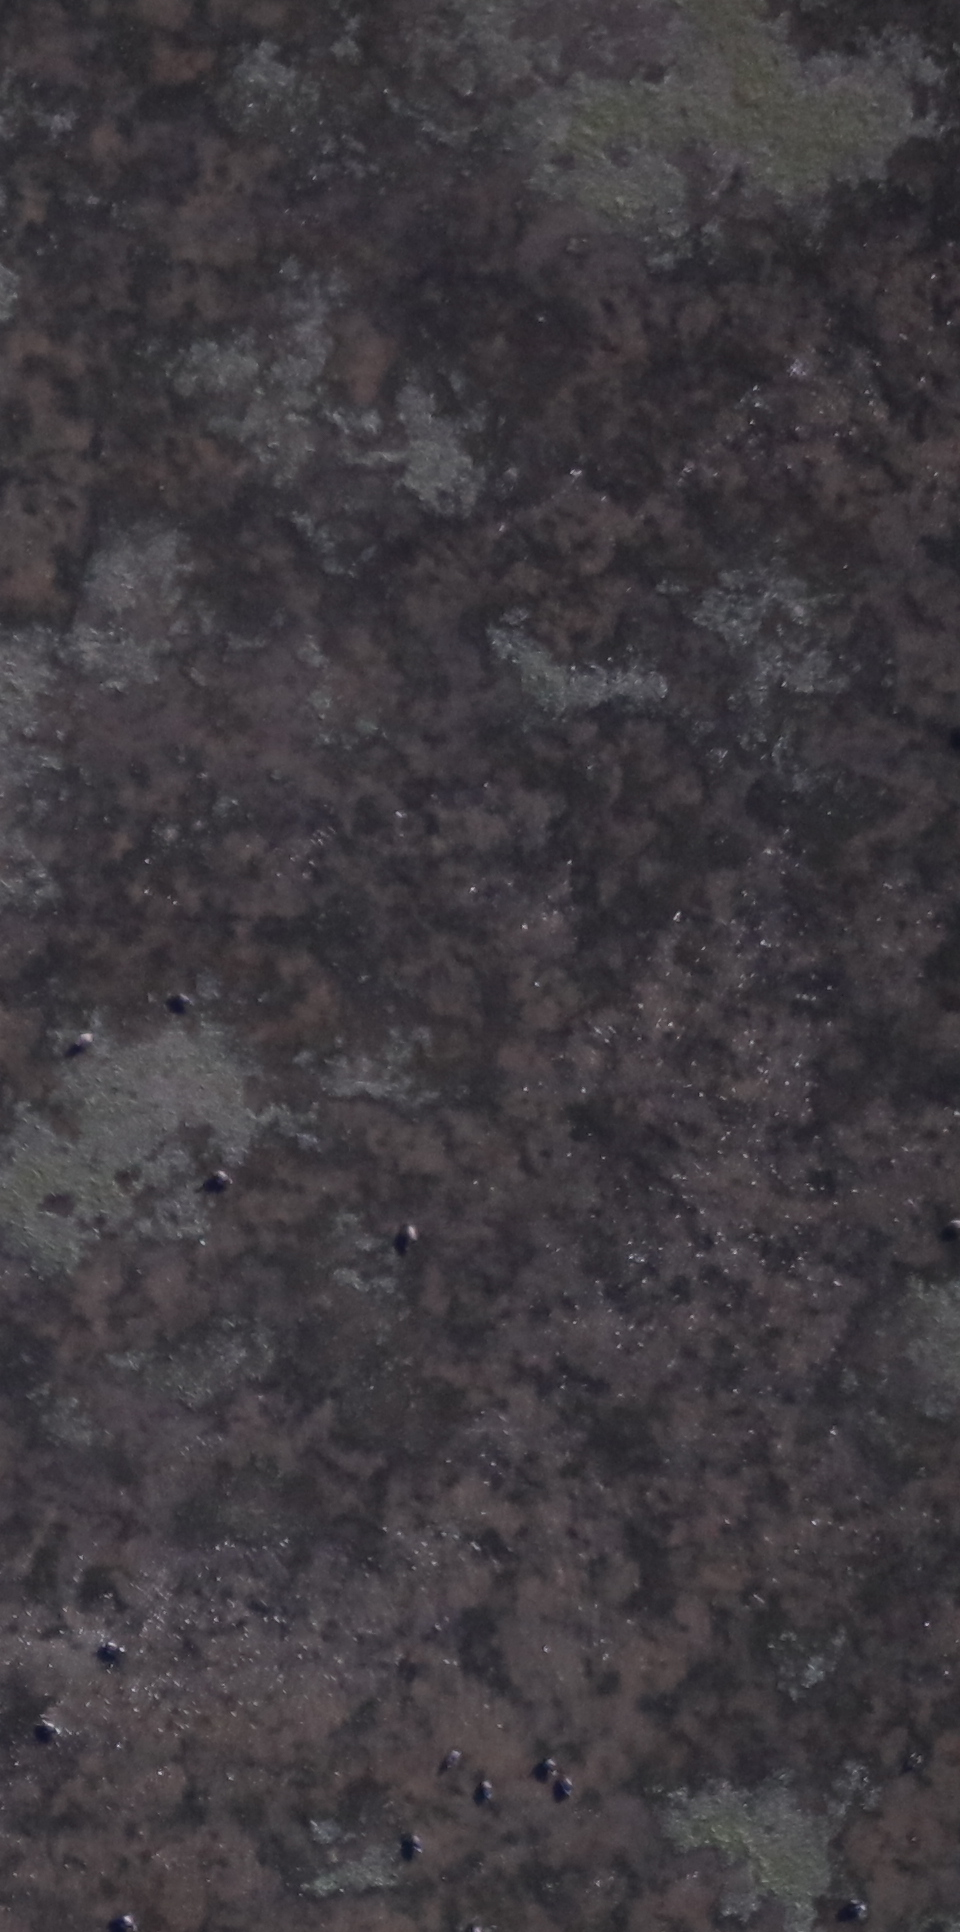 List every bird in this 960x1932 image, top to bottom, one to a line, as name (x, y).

Canada goose (182, 998)
Canada goose (84, 1042)
brant (223, 1181)
Canada goose (410, 1234)
brant (115, 1649)
brant (51, 1729)
Canada goose (451, 1755)
brant (549, 1765)
brant (566, 1788)
brant (489, 1790)
brant (417, 1846)
brant (863, 1910)
brant (129, 1923)